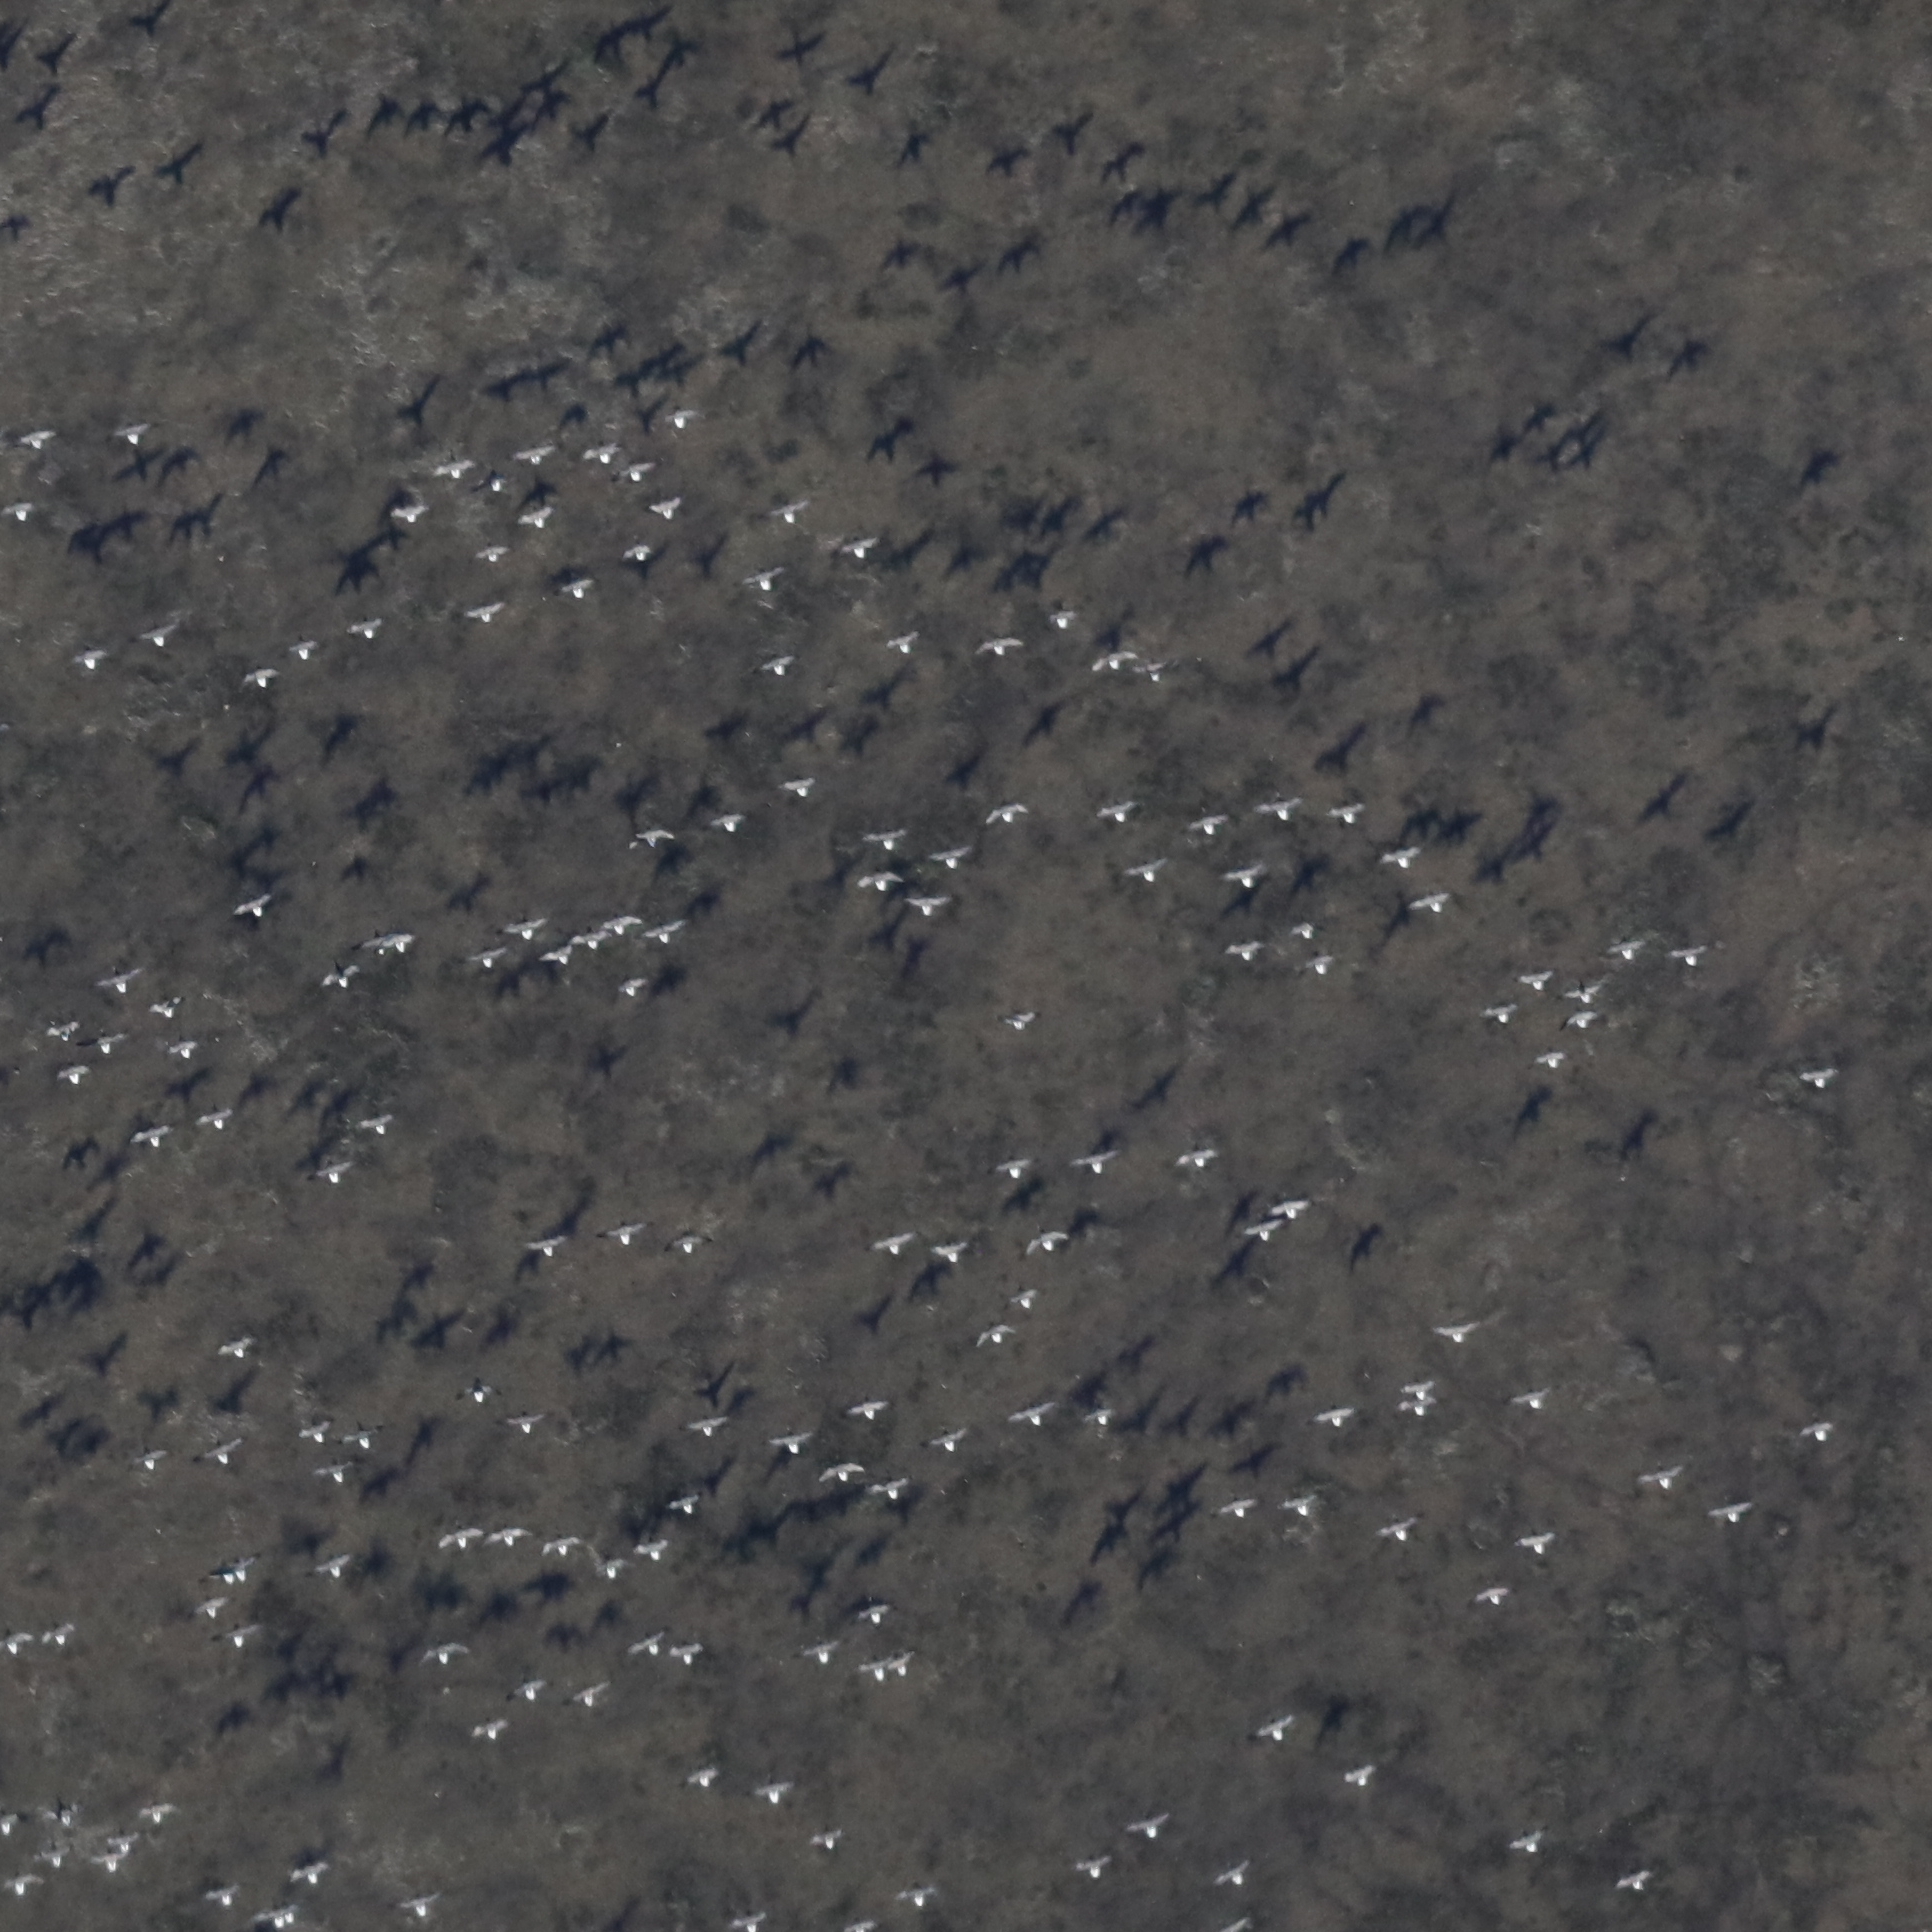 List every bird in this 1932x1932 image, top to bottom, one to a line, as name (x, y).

brant (677, 426)
brant (28, 444)
brant (128, 454)
brant (546, 454)
brant (605, 454)
brant (453, 466)
brant (642, 476)
brant (490, 488)
brant (21, 513)
brant (413, 513)
brant (679, 513)
brant (547, 515)
brant (787, 518)
brant (495, 547)
brant (640, 547)
brant (864, 556)
brant (762, 582)
brant (572, 584)
brant (1063, 617)
brant (493, 619)
brant (381, 624)
brant (161, 626)
brant (913, 638)
brant (993, 649)
brant (301, 653)
brant (779, 657)
brant (1115, 658)
brant (84, 663)
brant (1162, 678)
brant (254, 684)
brant (797, 796)
brant (1010, 809)
brant (1287, 814)
brant (1121, 815)
brant (1344, 815)
brant (740, 818)
brant (1219, 819)
brant (893, 836)
brant (659, 838)
brant (949, 850)
brant (1403, 858)
brant (1249, 869)
brant (1149, 872)
brant (877, 880)
brant (944, 902)
brant (262, 904)
brant (1413, 908)
brant (532, 925)
brant (615, 926)
brant (662, 933)
brant (1307, 933)
brant (584, 938)
brant (1632, 943)
brant (392, 945)
brant (1694, 953)
brant (375, 956)
brant (1247, 956)
brant (560, 960)
brant (1324, 963)
brant (495, 965)
brant (132, 966)
brant (354, 970)
brant (1542, 973)
brant (172, 985)
brant (1584, 985)
brant (637, 991)
brant (1026, 1009)
brant (1499, 1010)
brant (1592, 1016)
brant (63, 1020)
brant (115, 1025)
brant (196, 1034)
brant (1552, 1047)
brant (1819, 1072)
brant (67, 1076)
brant (221, 1122)
brant (392, 1125)
brant (161, 1134)
brant (1202, 1157)
brant (1099, 1160)
brant (1011, 1169)
brant (338, 1179)
brant (1294, 1194)
brant (1267, 1225)
brant (640, 1227)
brant (898, 1234)
brant (1058, 1241)
brant (550, 1242)
brant (703, 1246)
brant (965, 1249)
brant (1028, 1305)
brant (1451, 1334)
brant (994, 1345)
brant (237, 1352)
brant (491, 1388)
brant (1418, 1390)
brant (1539, 1396)
brant (866, 1406)
brant (1100, 1410)
brant (1031, 1414)
brant (537, 1420)
brant (706, 1421)
brant (1344, 1421)
brant (1825, 1421)
brant (1414, 1424)
brant (310, 1436)
brant (372, 1441)
brant (794, 1450)
brant (942, 1452)
brant (237, 1454)
brant (839, 1468)
brant (153, 1472)
brant (335, 1477)
brant (1658, 1477)
brant (898, 1490)
brant (691, 1501)
brant (1309, 1504)
brant (1741, 1508)
brant (1235, 1510)
brant (1406, 1536)
brant (505, 1540)
brant (1551, 1545)
brant (567, 1548)
brant (457, 1549)
brant (666, 1550)
brant (255, 1562)
brant (619, 1570)
brant (223, 1571)
brant (340, 1579)
brant (1492, 1607)
brant (883, 1608)
brant (216, 1616)
brant (57, 1633)
brant (246, 1641)
brant (652, 1641)
brant (822, 1642)
brant (16, 1646)
brant (900, 1659)
brant (464, 1661)
brant (865, 1663)
brant (695, 1665)
brant (531, 1694)
brant (597, 1694)
brant (1271, 1722)
brant (492, 1737)
brant (1363, 1767)
brant (700, 1786)
brant (789, 1797)
brant (158, 1801)
brant (56, 1814)
brant (7, 1826)
brant (1153, 1833)
brant (135, 1834)
brant (1521, 1834)
brant (833, 1850)
brant (61, 1852)
brant (326, 1864)
brant (1092, 1870)
brant (108, 1878)
brant (1637, 1884)
brant (1236, 1887)
brant (29, 1892)
brant (922, 1896)
brant (214, 1900)
brant (417, 1909)
brant (290, 1913)
brant (274, 1918)
brant (869, 1928)
brant (604, 1931)
brant (742, 1931)